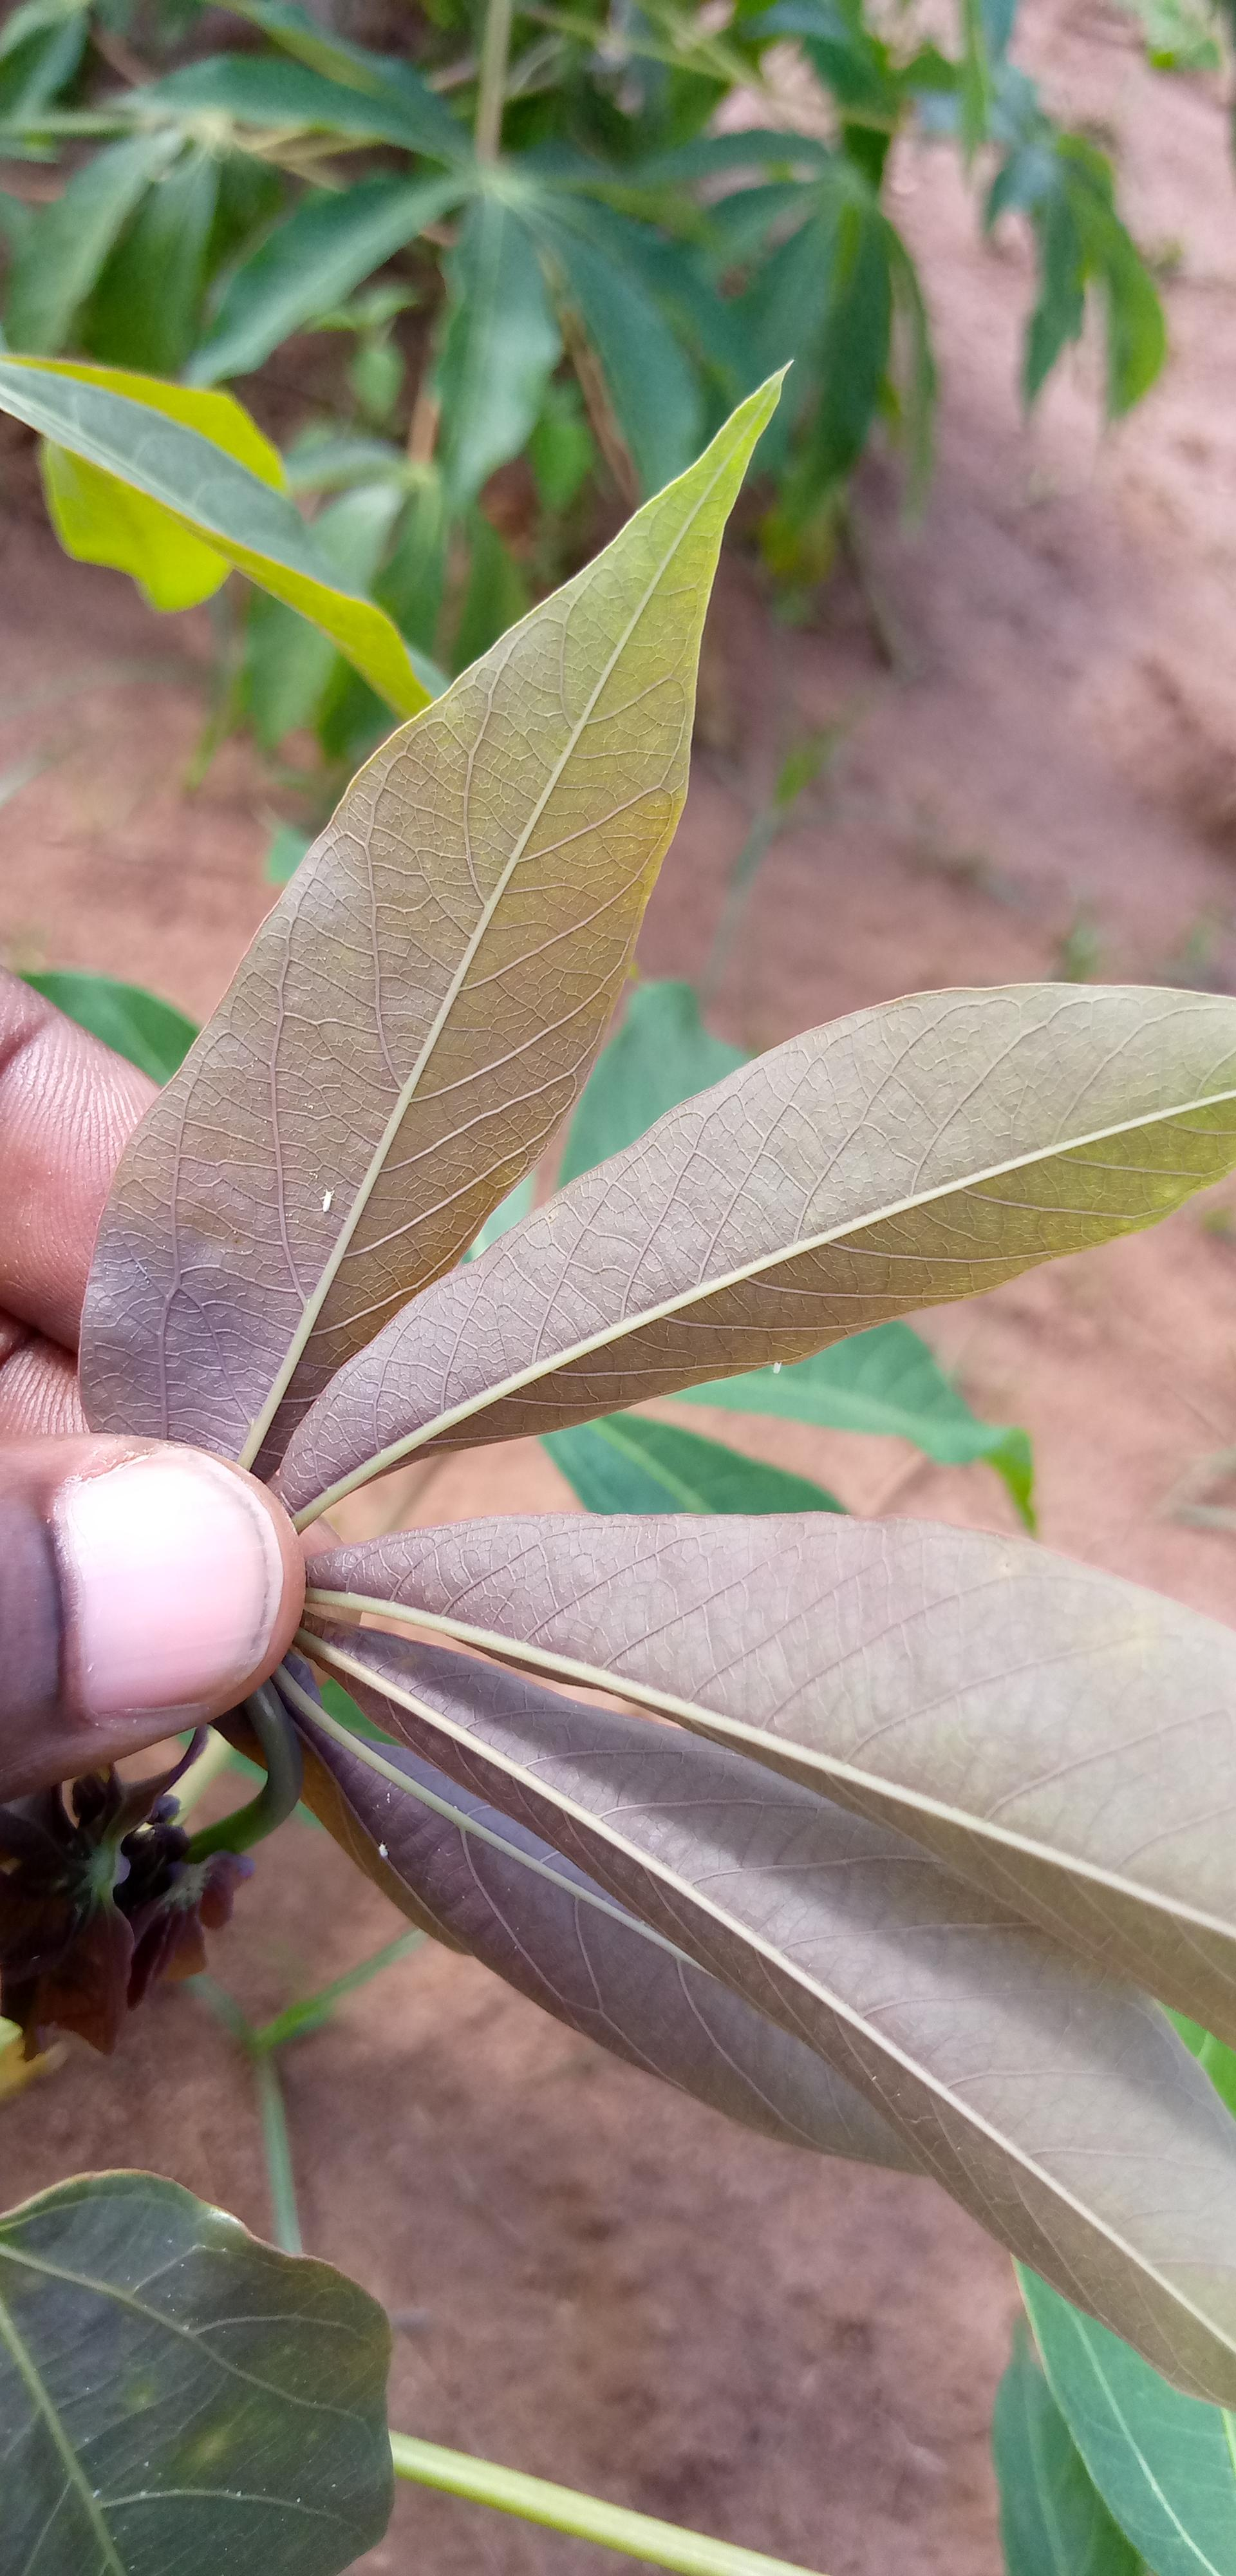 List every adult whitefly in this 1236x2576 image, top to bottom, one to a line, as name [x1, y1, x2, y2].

whitefly [308, 1180, 346, 1218]
whitefly [757, 1350, 794, 1381]
whitefly [366, 1833, 401, 1870]